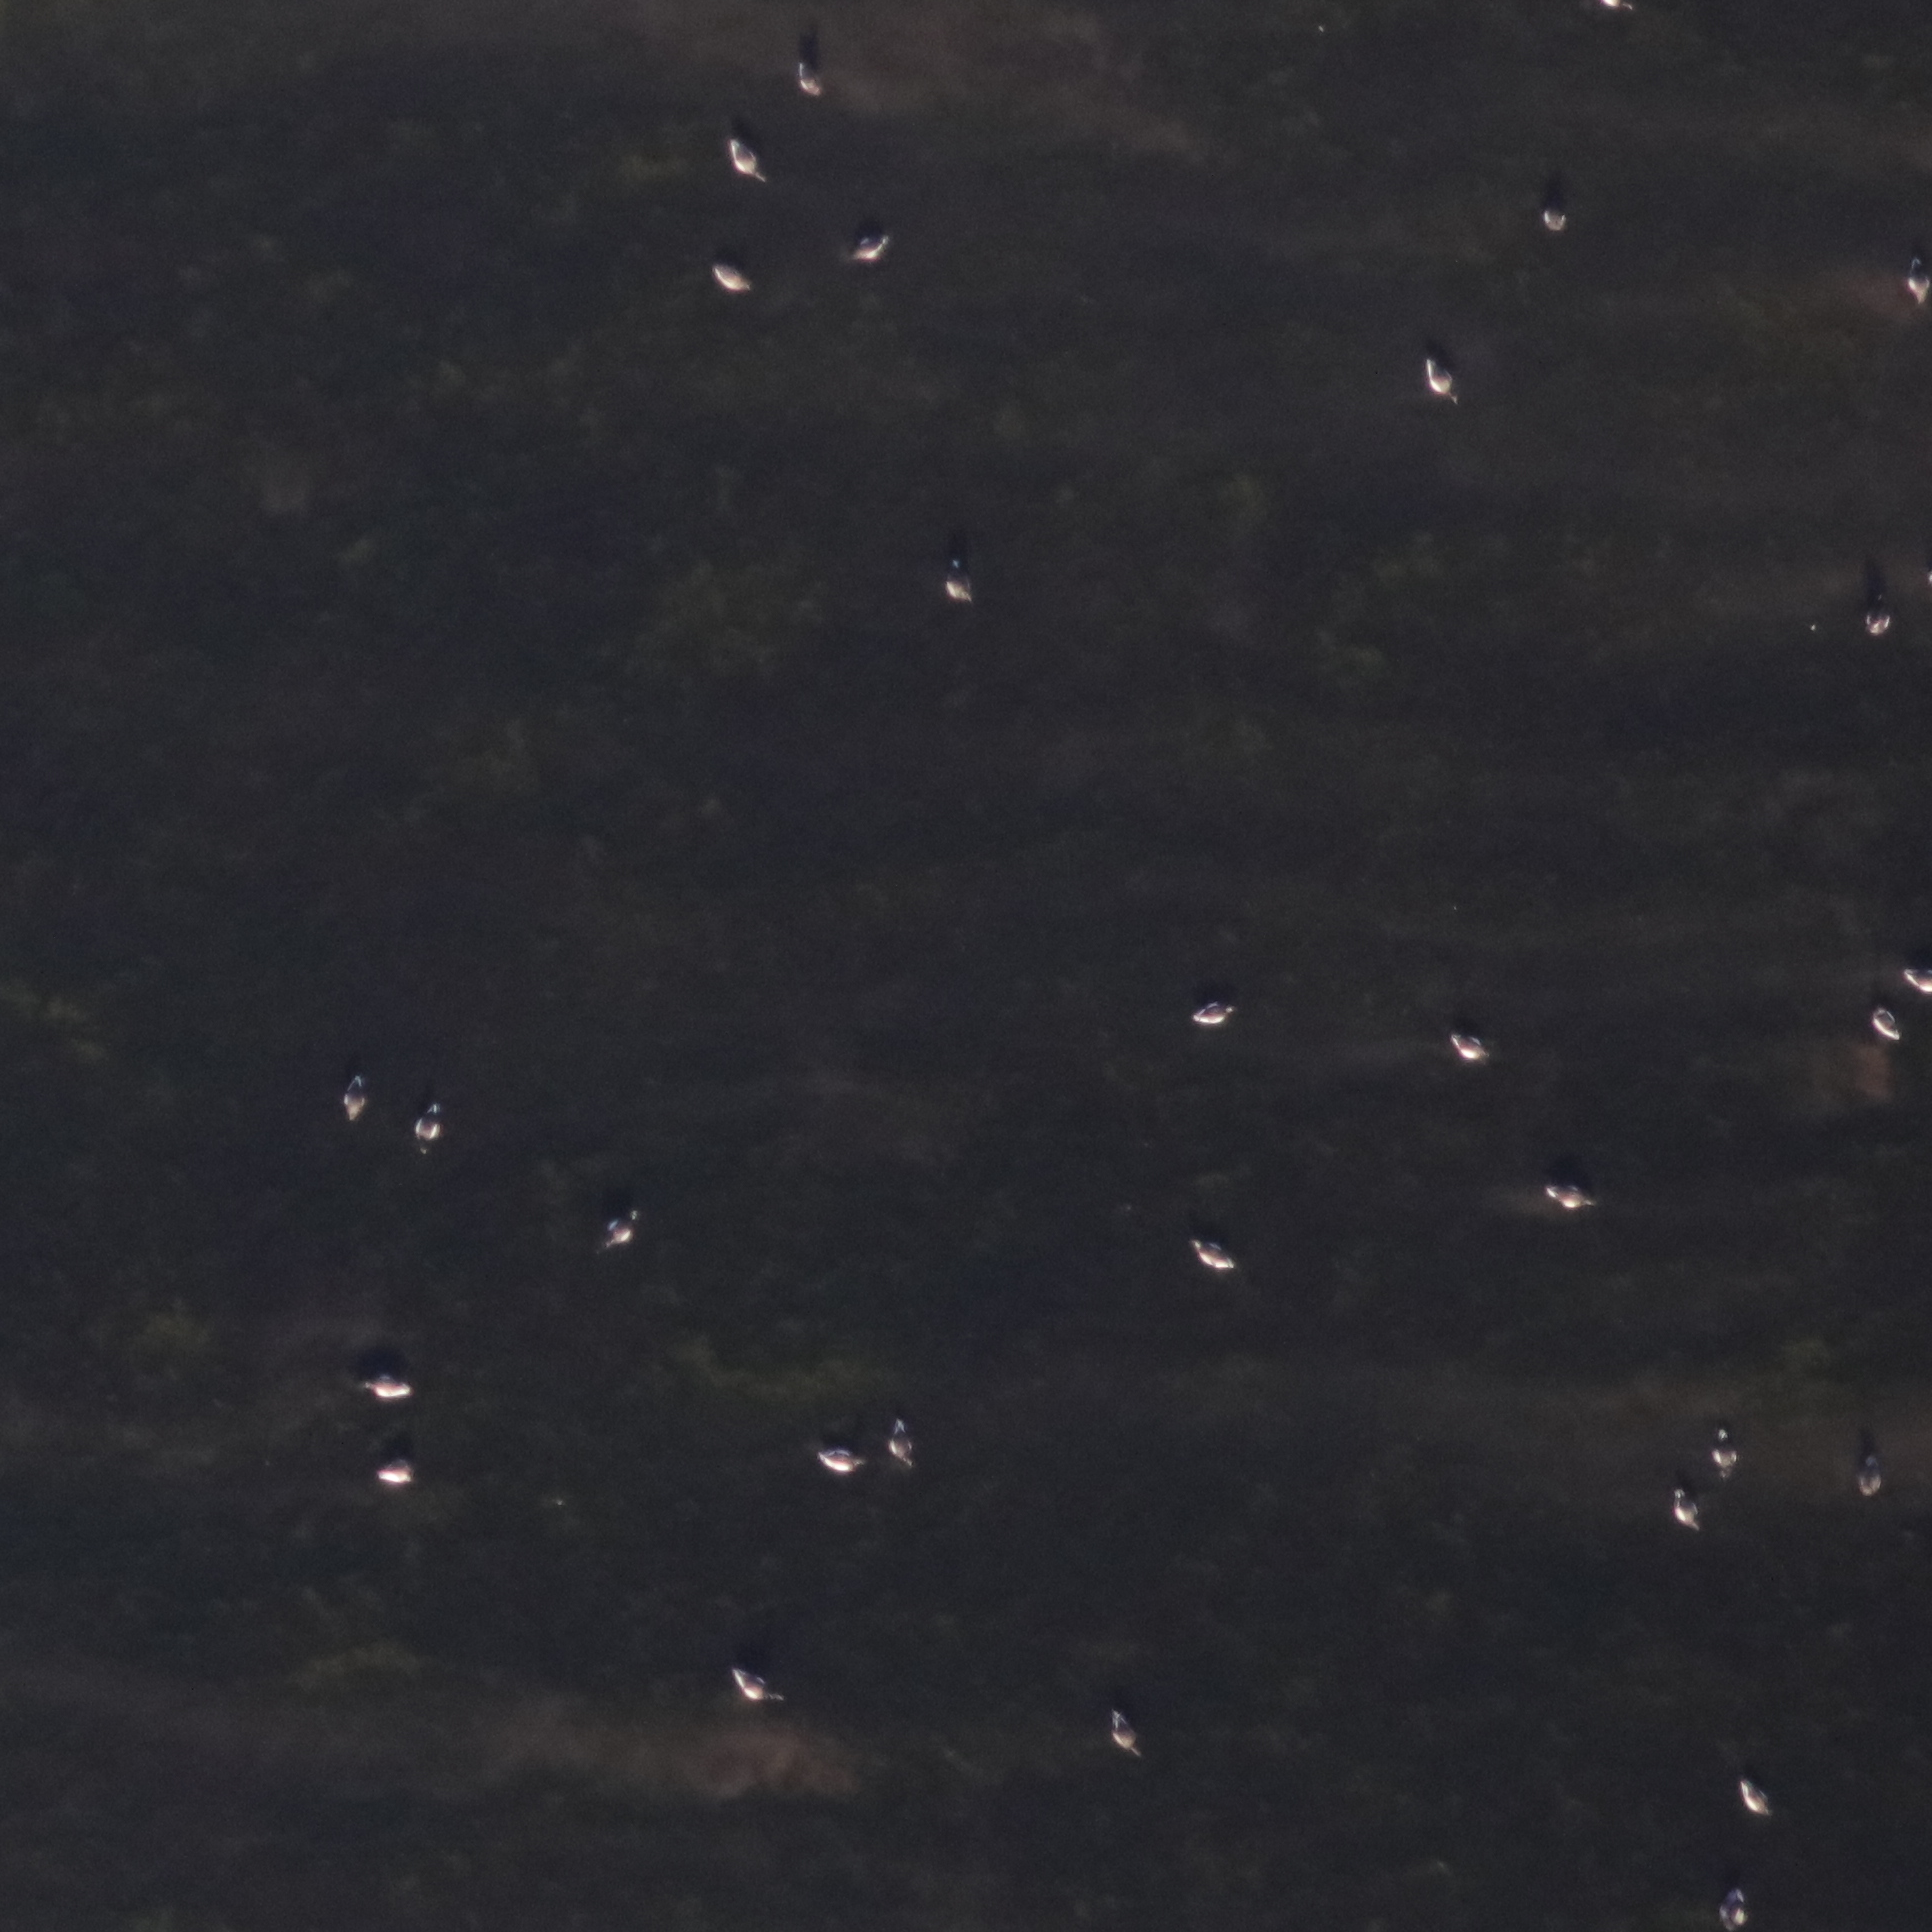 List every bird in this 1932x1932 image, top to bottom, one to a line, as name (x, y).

brant (810, 78)
brant (746, 156)
brant (1549, 218)
brant (863, 246)
brant (735, 281)
brant (1918, 283)
brant (1440, 378)
brant (959, 582)
brant (1877, 619)
brant (1927, 979)
brant (1213, 1014)
brant (1884, 1022)
brant (1469, 1046)
brant (352, 1100)
brant (427, 1126)
brant (1571, 1195)
brant (618, 1230)
brant (1213, 1255)
brant (384, 1384)
brant (901, 1443)
brant (1724, 1457)
brant (841, 1460)
brant (396, 1472)
brant (1869, 1477)
brant (1687, 1508)
brant (753, 1684)
brant (1127, 1733)
brant (1755, 1797)
brant (1732, 1909)